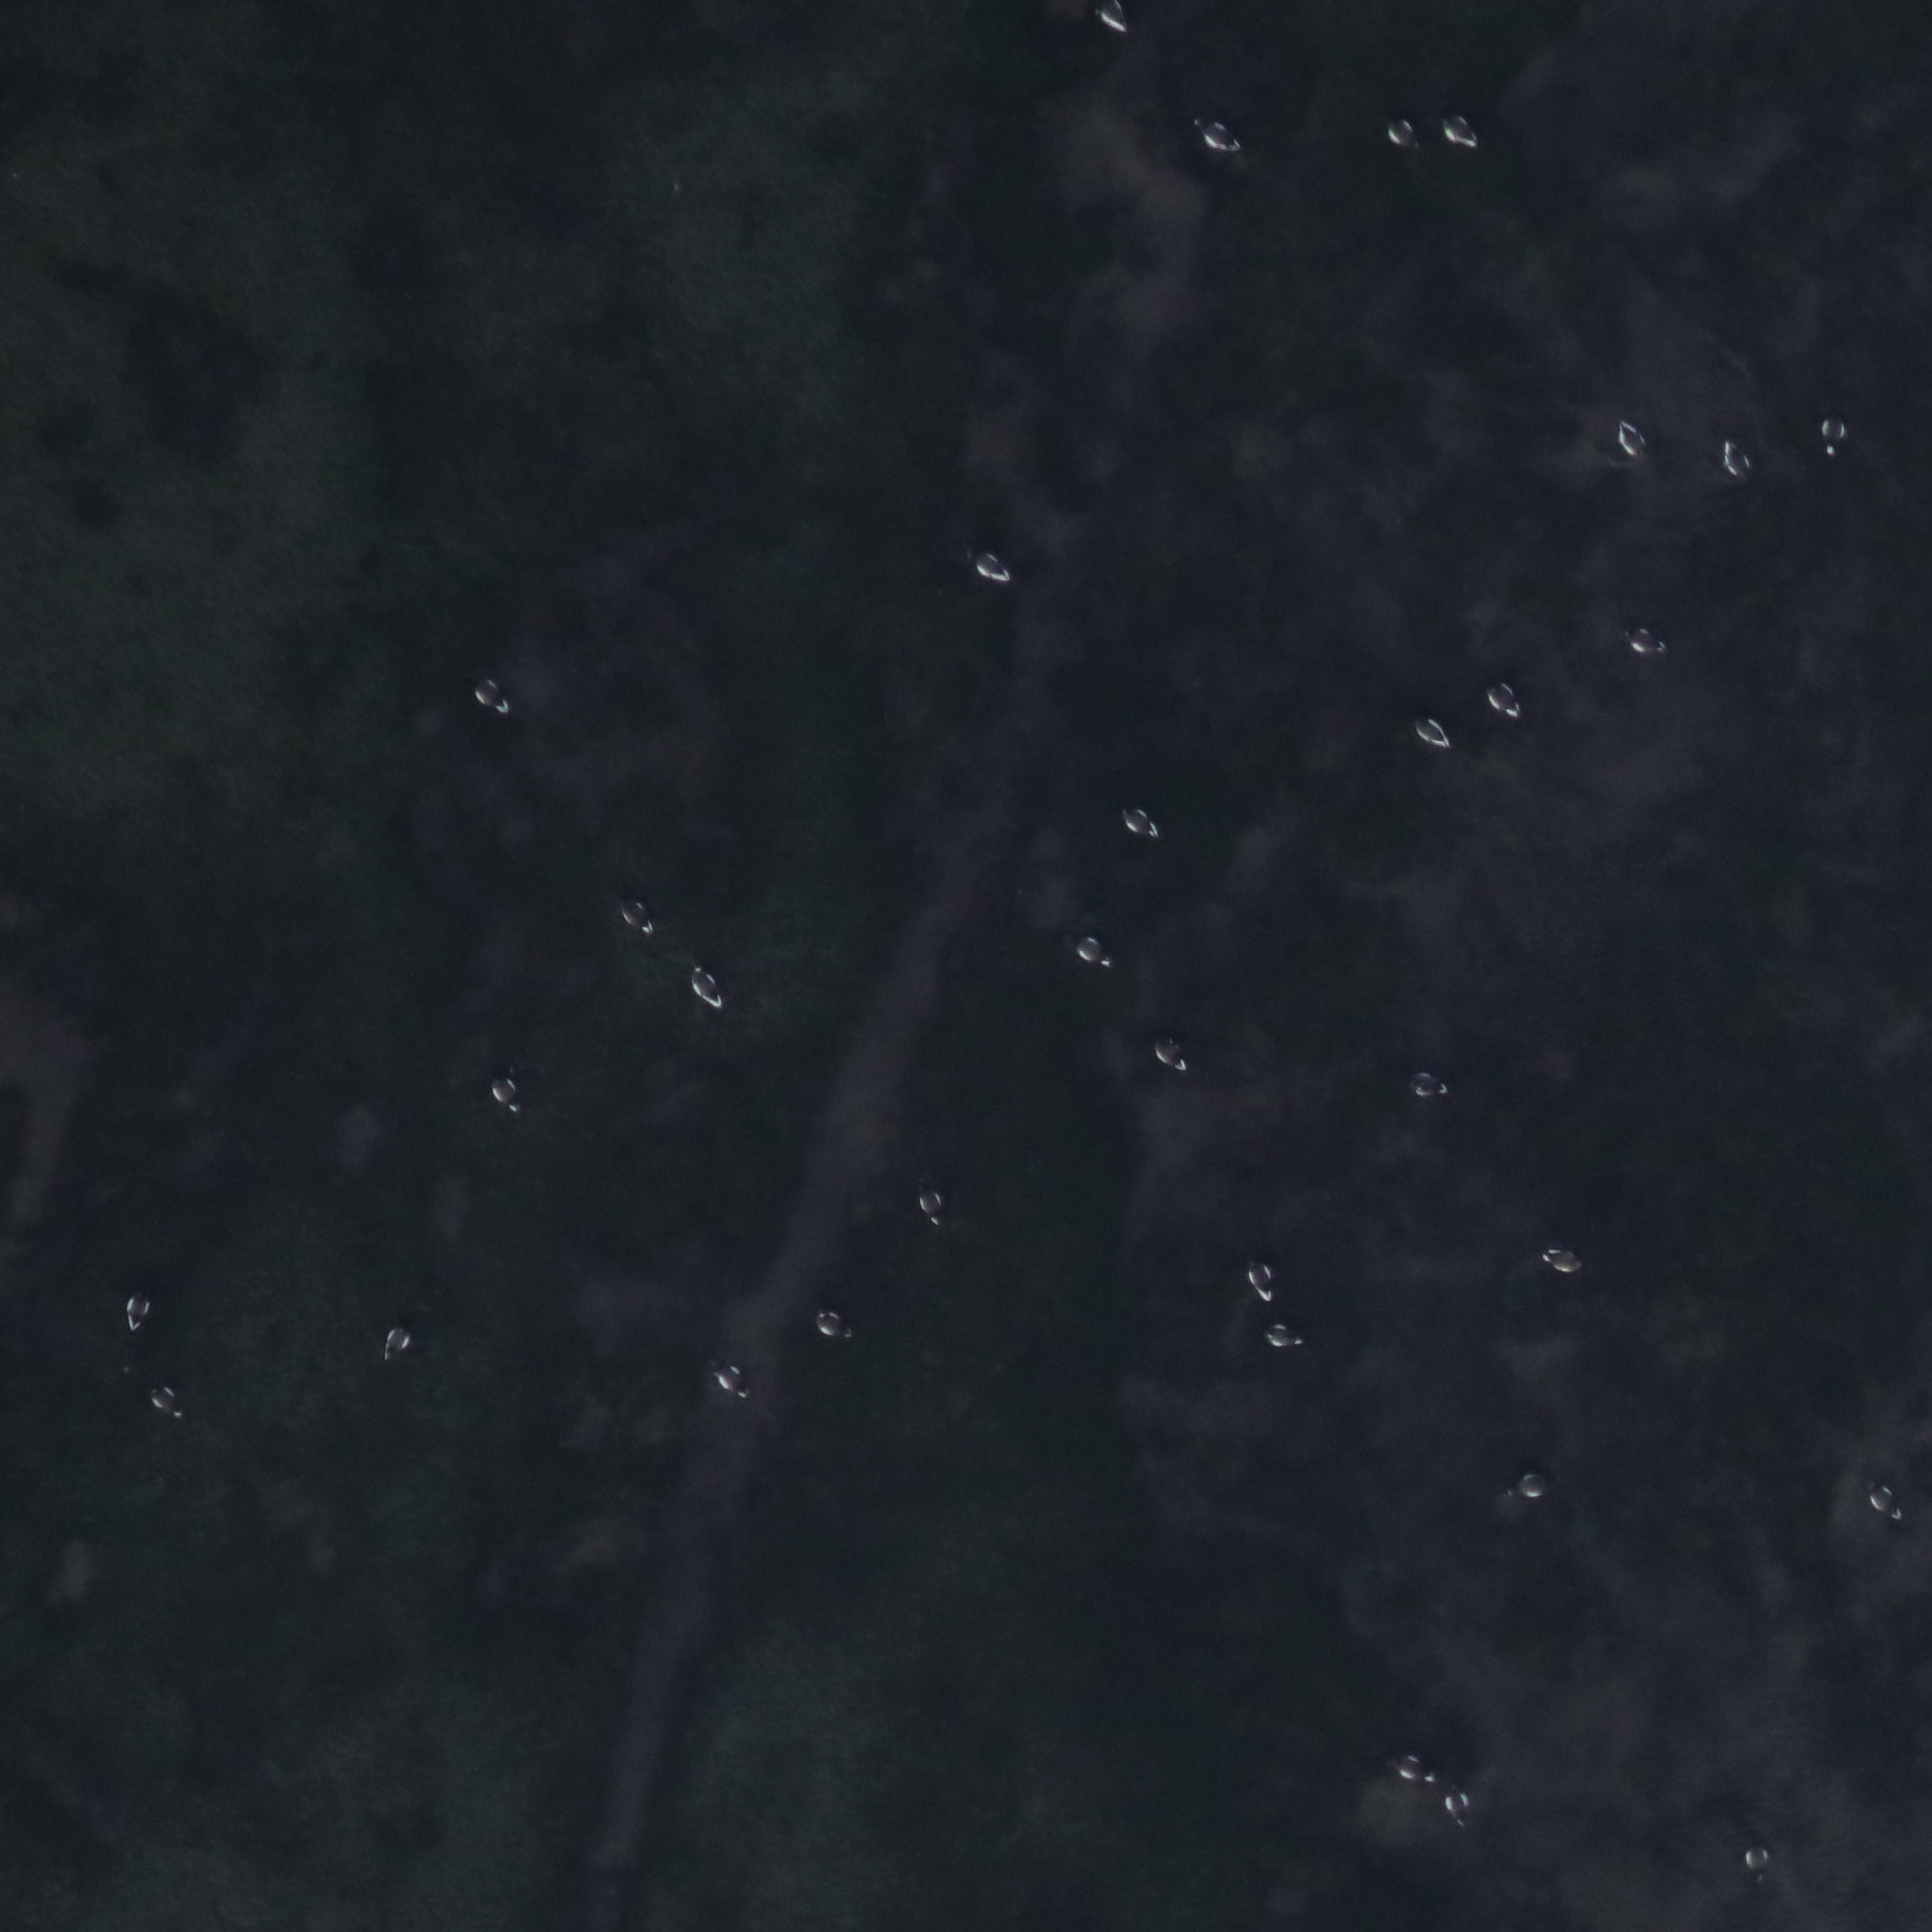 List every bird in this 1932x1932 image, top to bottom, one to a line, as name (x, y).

brant (1112, 13)
brant (1457, 129)
brant (1406, 133)
brant (1218, 136)
brant (1835, 435)
brant (1633, 440)
brant (1736, 462)
brant (991, 565)
brant (1644, 642)
brant (491, 696)
brant (1504, 699)
brant (1432, 732)
brant (1138, 821)
brant (635, 913)
brant (1092, 951)
brant (705, 986)
brant (1168, 1054)
brant (1426, 1084)
brant (504, 1092)
brant (932, 1207)
brant (1566, 1262)
brant (1261, 1279)
brant (138, 1310)
brant (833, 1325)
brant (1281, 1338)
brant (396, 1341)
brant (730, 1379)
brant (164, 1400)
brant (1530, 1484)
brant (1884, 1502)
brant (1412, 1769)
brant (1456, 1808)
brant (1759, 1863)